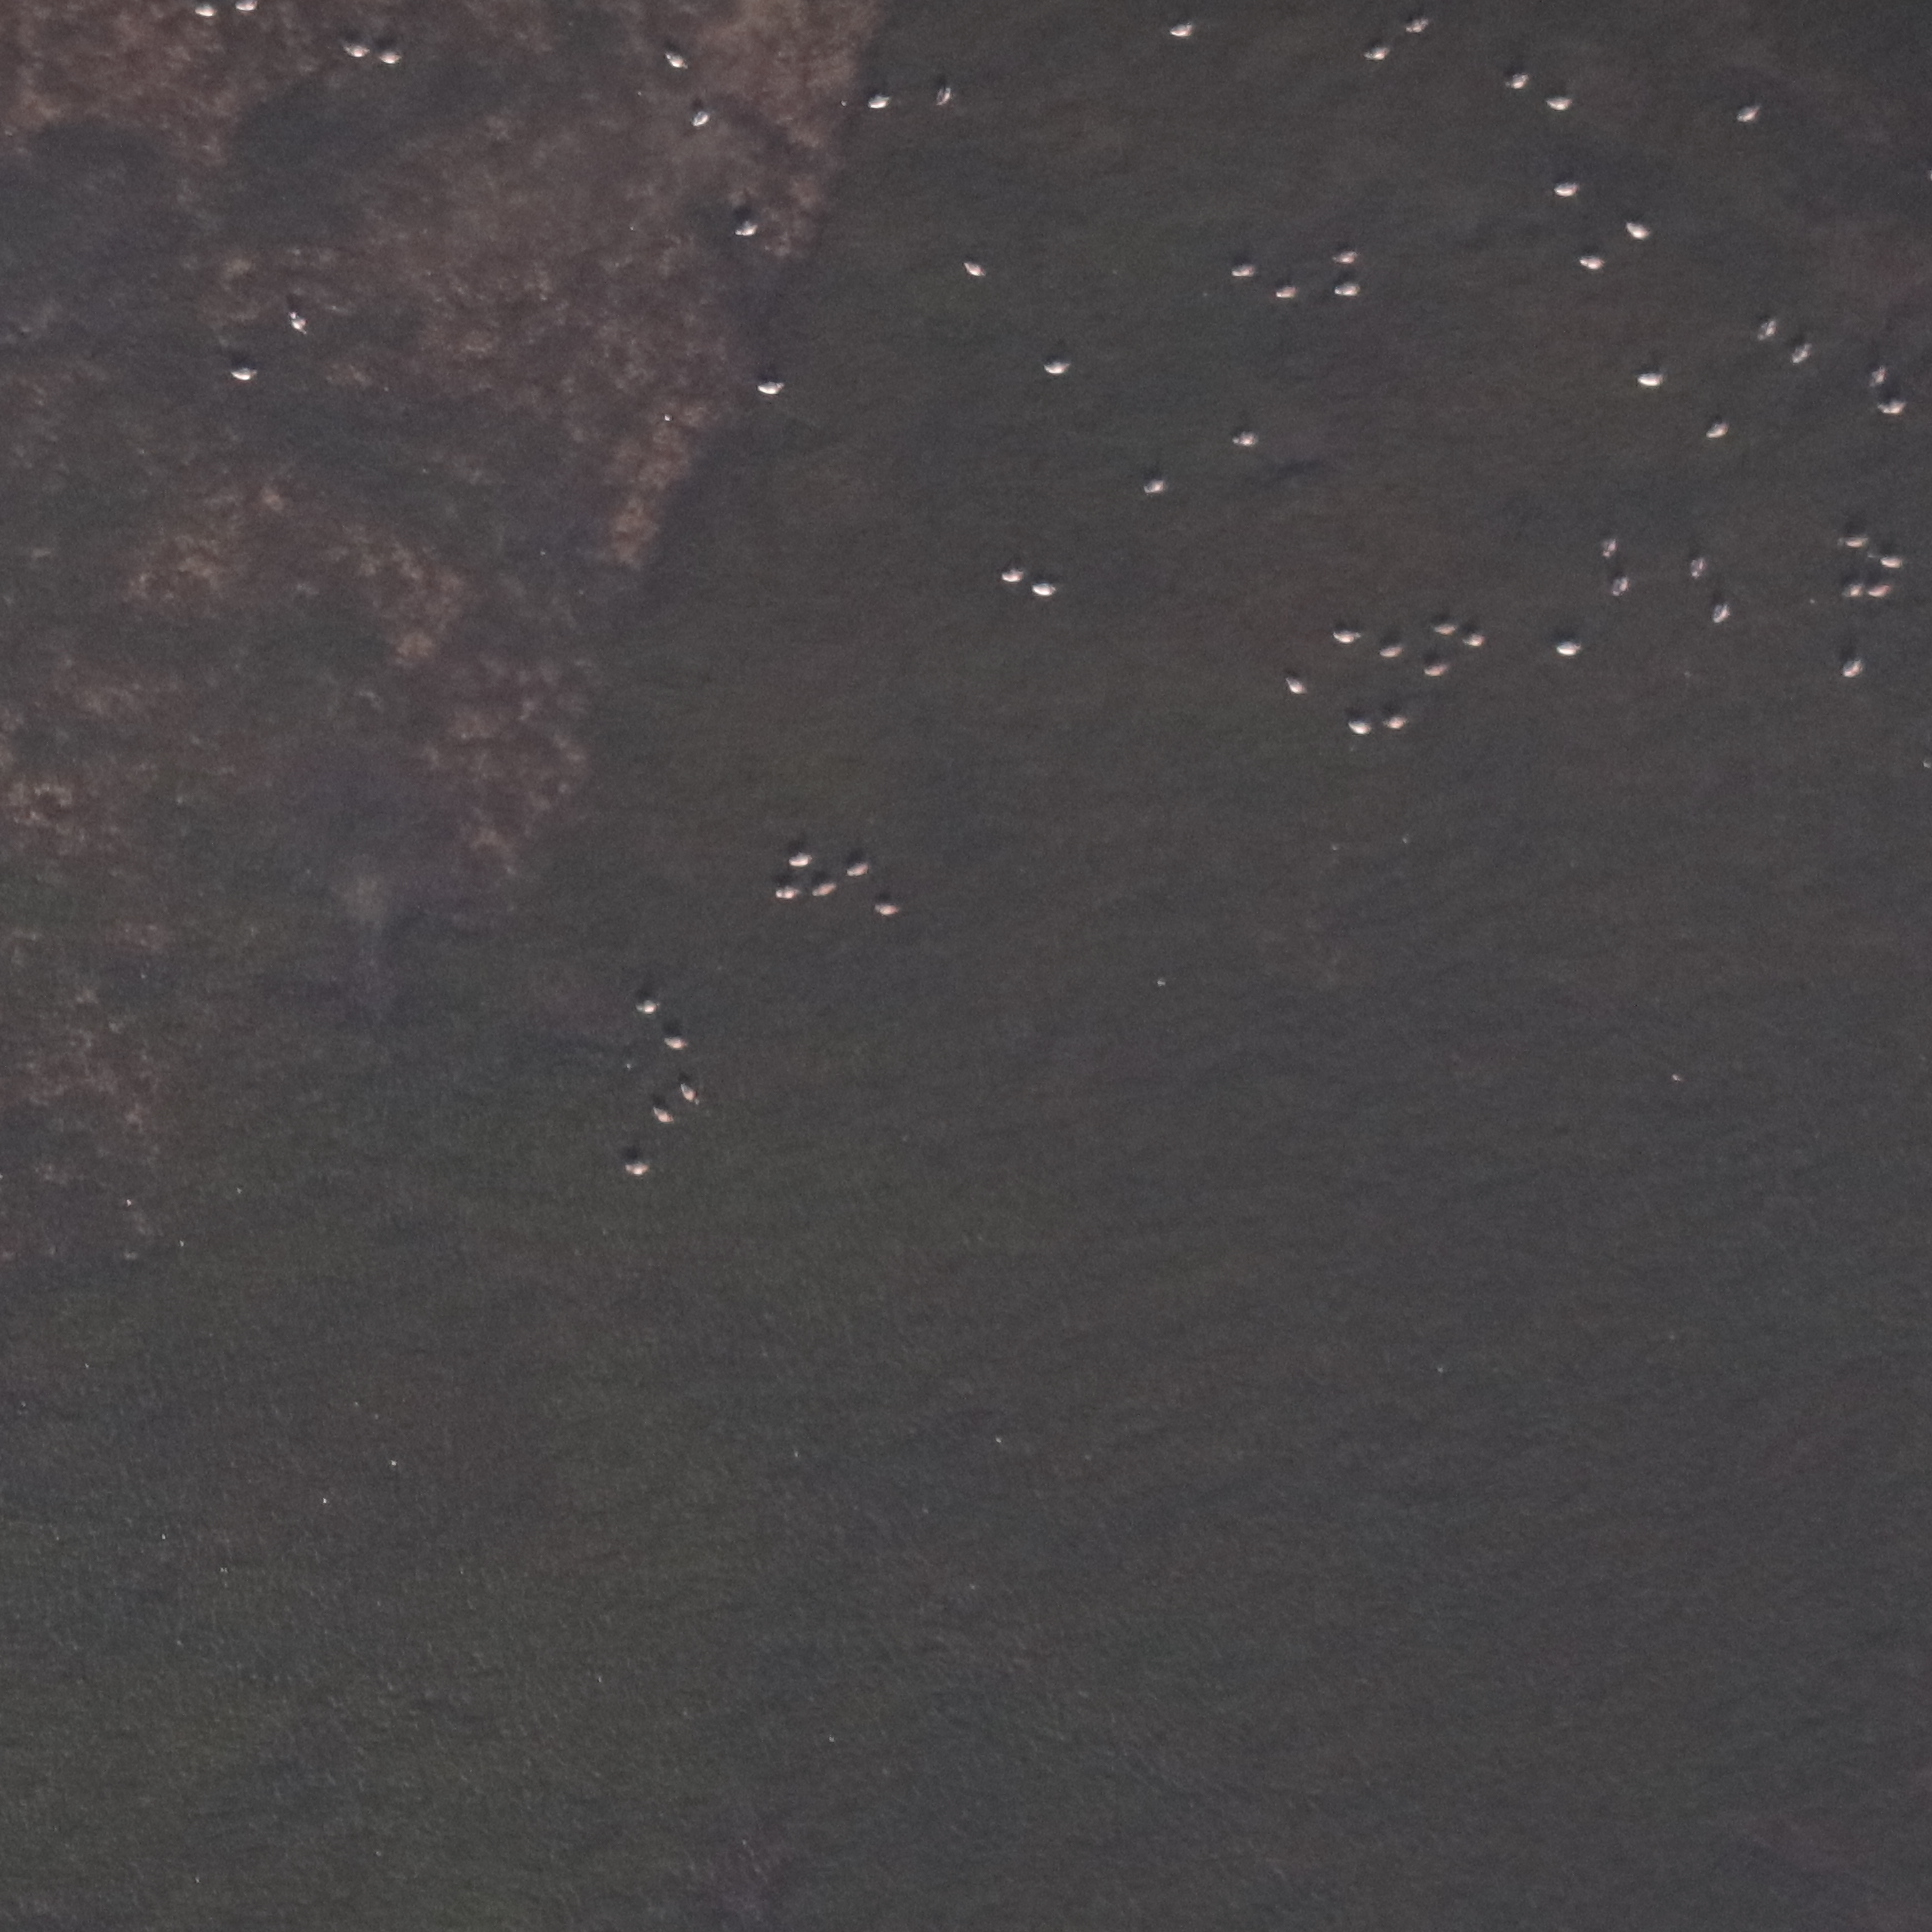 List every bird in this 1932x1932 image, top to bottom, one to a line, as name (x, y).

brant (248, 6)
brant (205, 9)
brant (1416, 25)
brant (1184, 31)
brant (357, 53)
brant (1374, 53)
brant (387, 57)
brant (677, 58)
brant (1514, 77)
brant (943, 95)
brant (882, 103)
brant (1557, 108)
brant (1745, 110)
brant (699, 117)
brant (1567, 189)
brant (1631, 224)
brant (746, 228)
brant (1346, 250)
brant (1599, 262)
brant (1245, 264)
brant (977, 266)
brant (1340, 289)
brant (1283, 293)
brant (297, 321)
brant (1764, 326)
brant (1793, 350)
brant (1054, 368)
brant (243, 373)
brant (1878, 373)
brant (770, 387)
brant (1649, 388)
brant (1894, 414)
brant (1722, 424)
brant (1249, 434)
brant (1158, 486)
brant (1854, 539)
brant (1612, 542)
brant (1891, 558)
brant (1696, 560)
brant (1011, 575)
brant (1628, 582)
brant (1855, 585)
brant (1046, 588)
brant (1883, 591)
brant (1724, 614)
brant (1444, 636)
brant (1343, 638)
brant (1473, 642)
brant (1566, 651)
brant (1395, 652)
brant (1853, 666)
brant (1431, 671)
brant (1303, 690)
brant (1394, 721)
brant (1359, 728)
brant (796, 859)
brant (854, 868)
brant (822, 887)
brant (787, 890)
brant (886, 911)
brant (644, 1007)
brant (672, 1041)
brant (686, 1094)
brant (664, 1116)
brant (638, 1164)